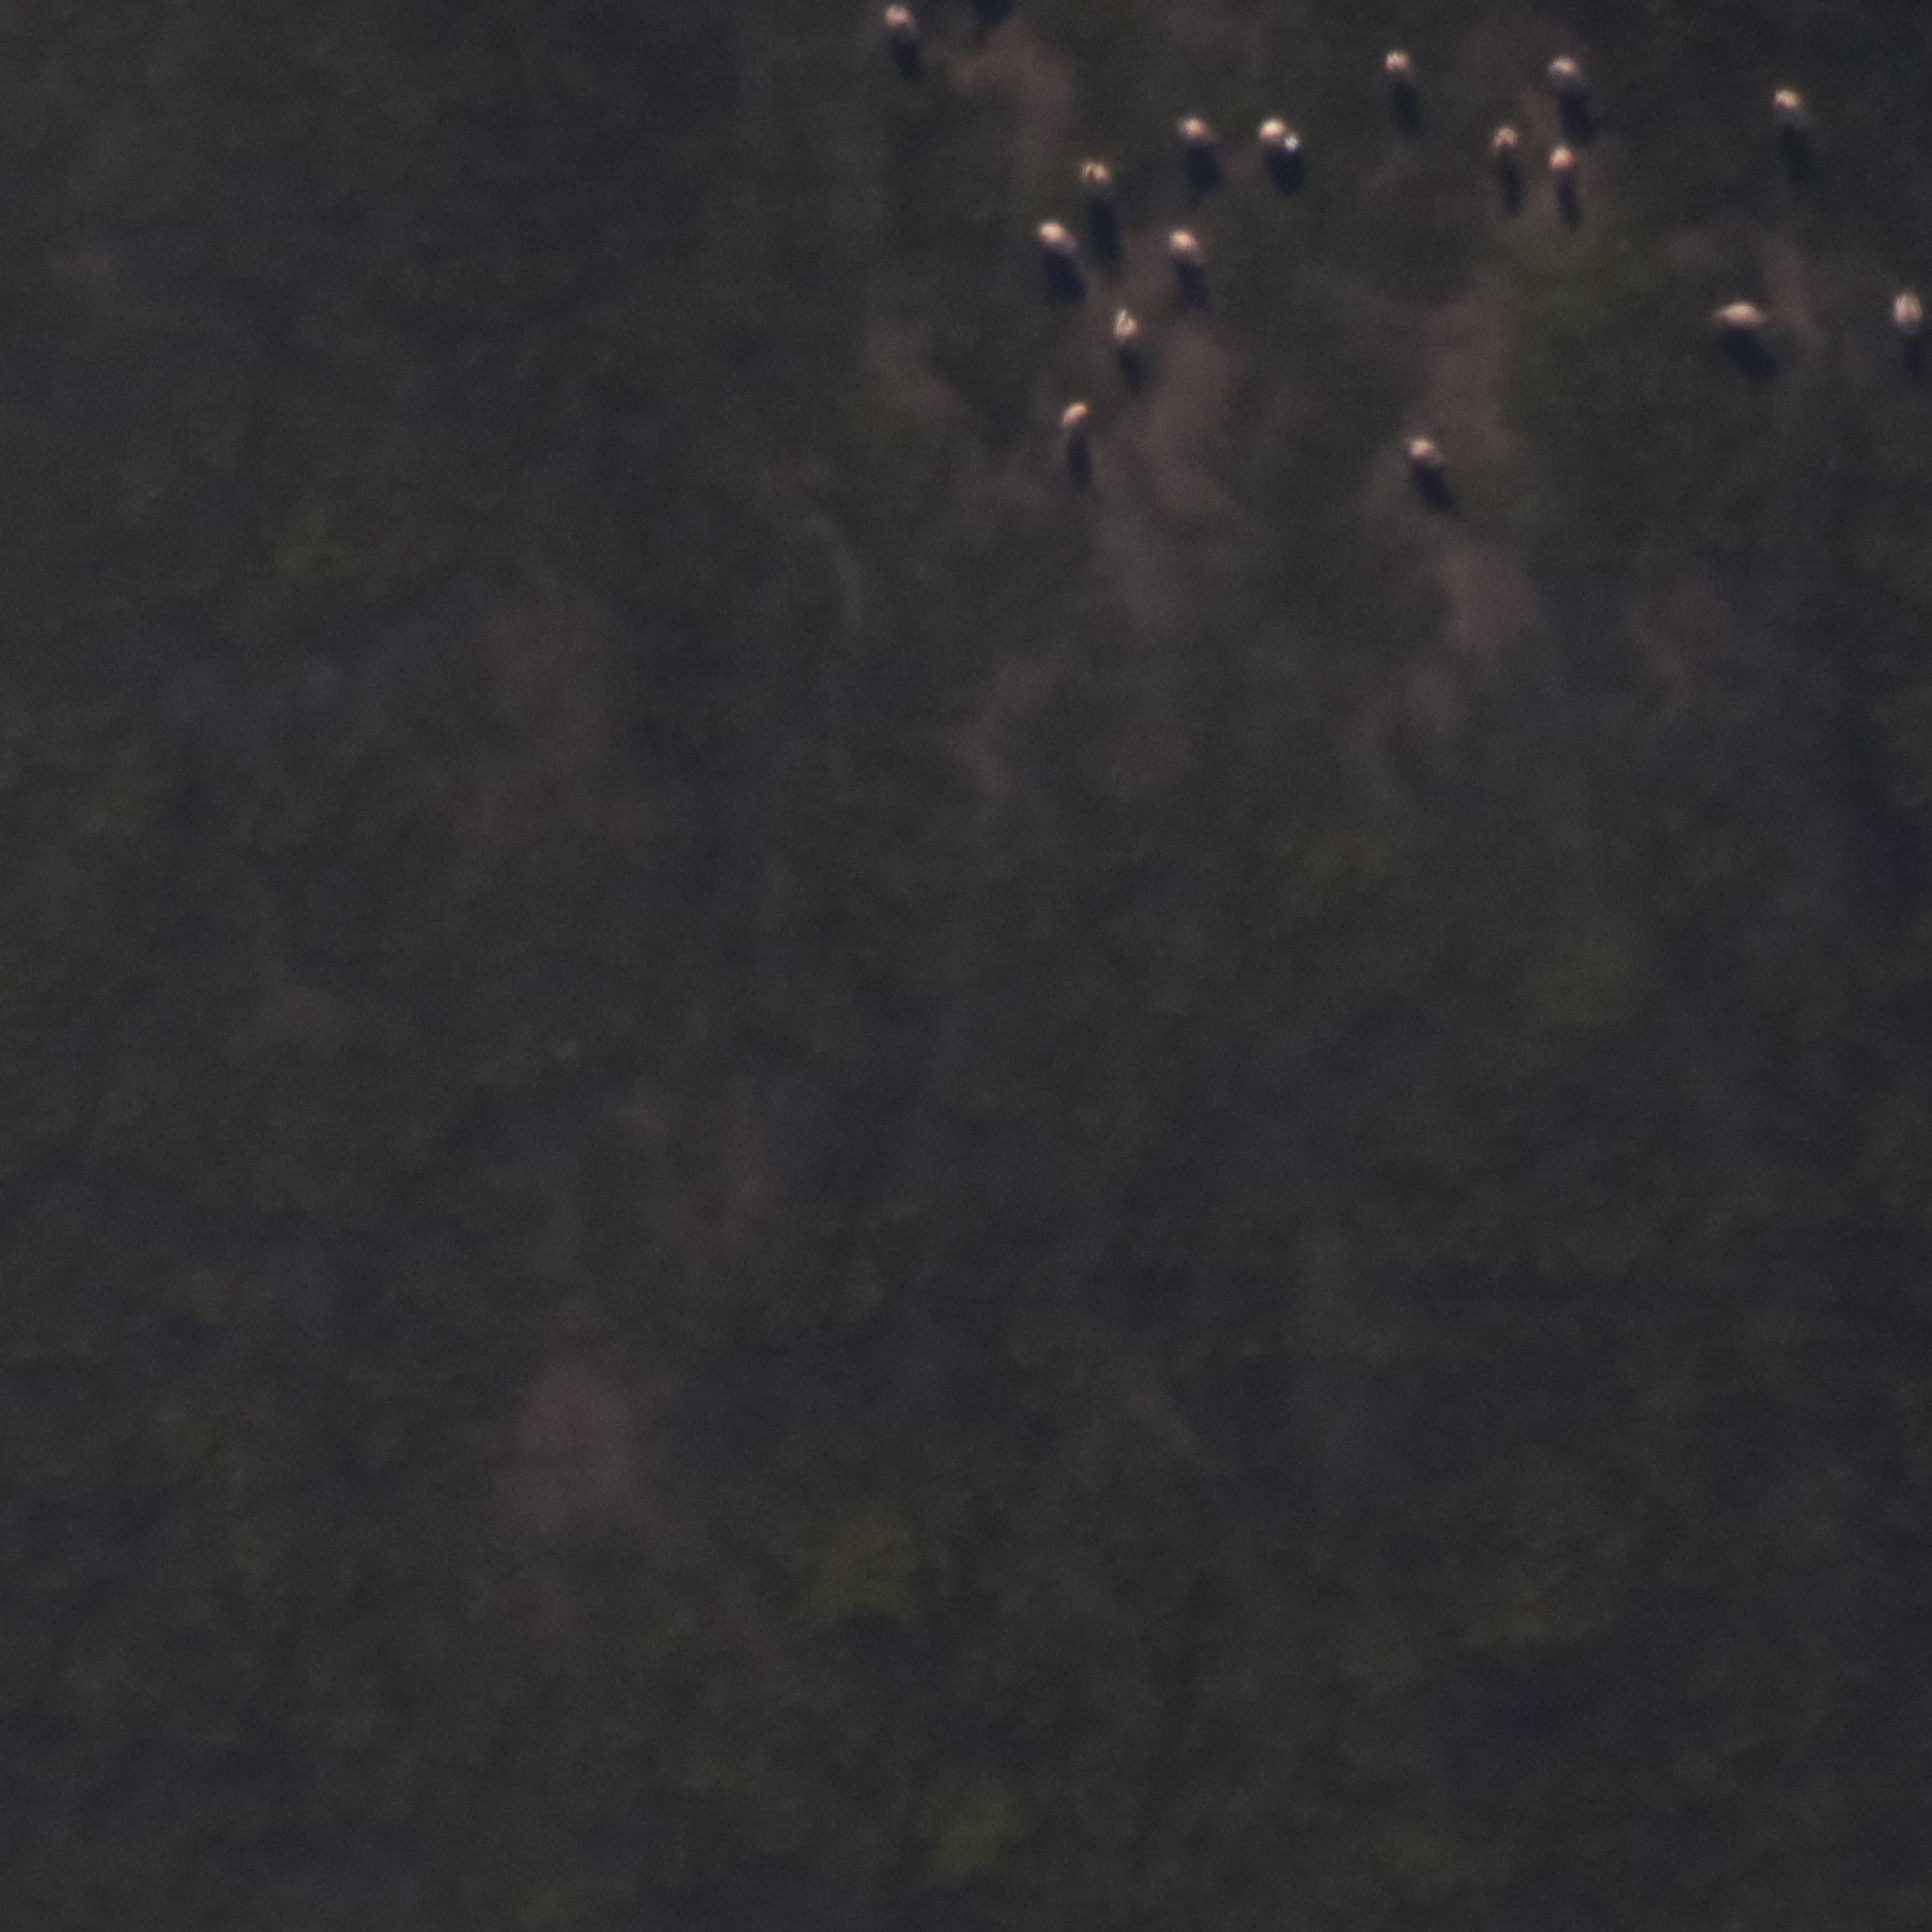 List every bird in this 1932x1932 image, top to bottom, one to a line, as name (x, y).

Canada goose (902, 18)
Canada goose (1397, 62)
Canada goose (1574, 63)
Canada goose (1783, 106)
Canada goose (1199, 126)
Canada goose (1502, 134)
Canada goose (1278, 135)
Canada goose (1560, 159)
Canada goose (1092, 178)
Canada goose (1053, 236)
Canada goose (1183, 250)
Canada goose (1742, 313)
Canada goose (1909, 319)
Canada goose (1127, 332)
Canada goose (1076, 418)
Canada goose (1427, 455)